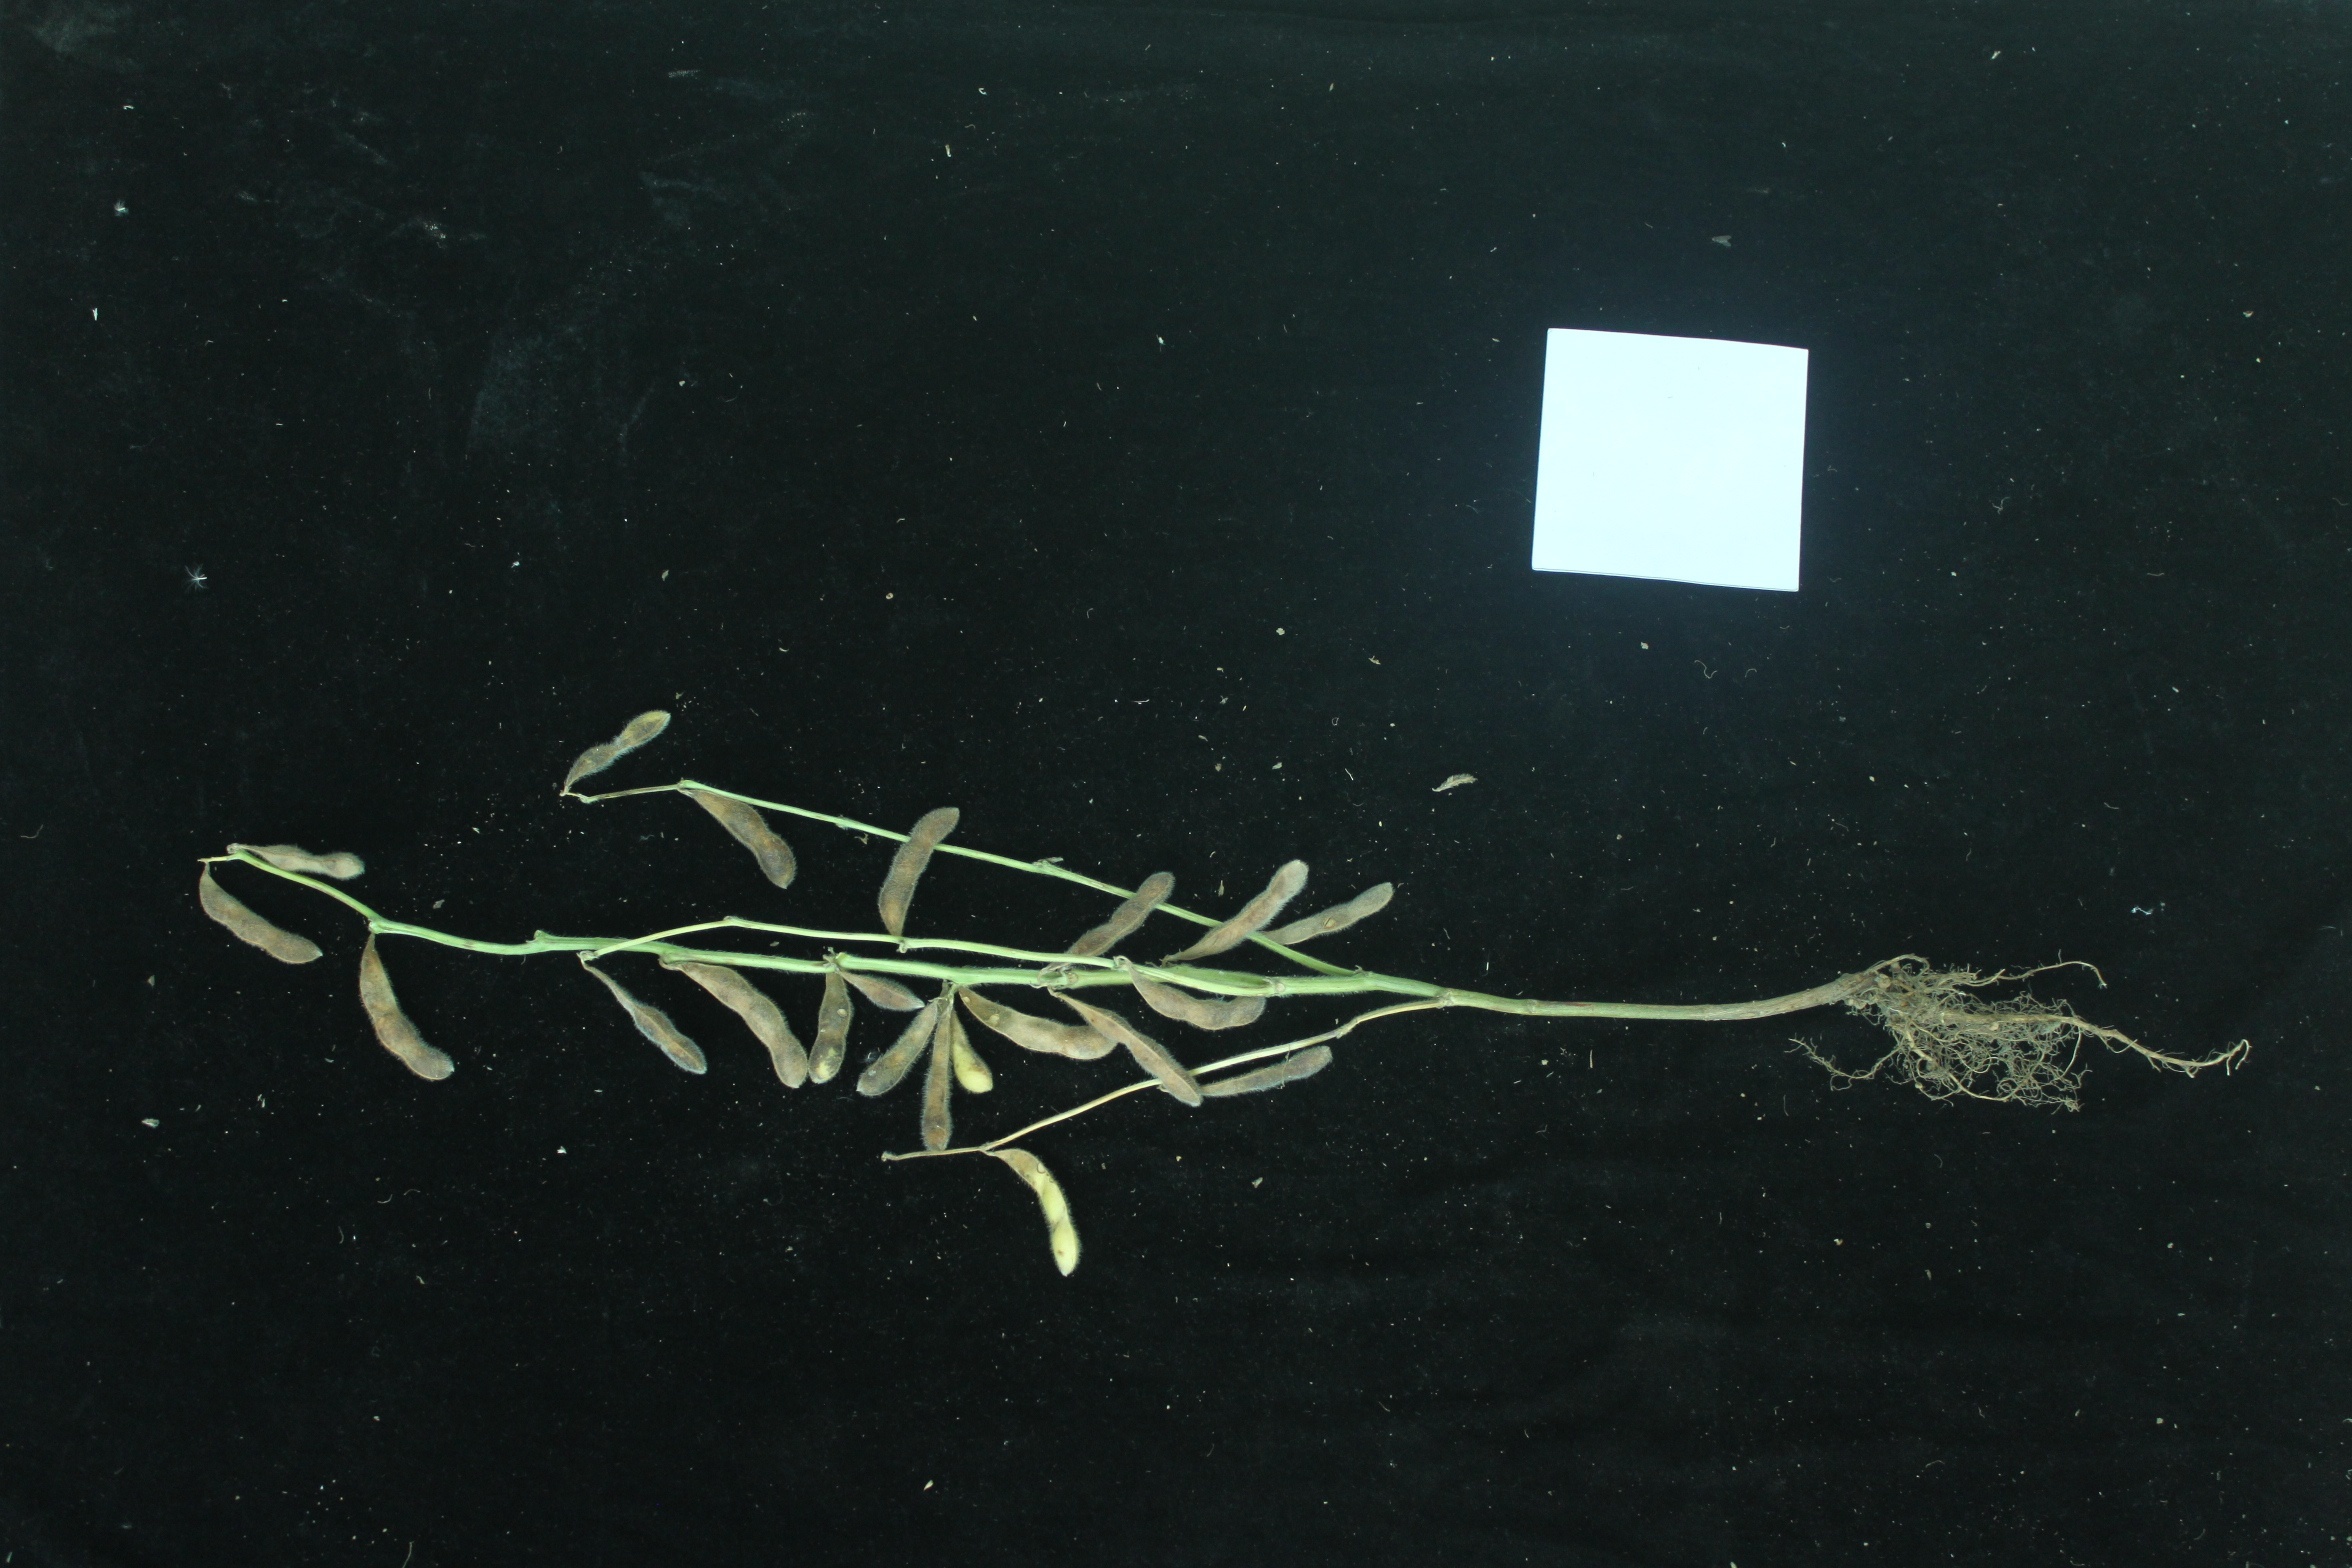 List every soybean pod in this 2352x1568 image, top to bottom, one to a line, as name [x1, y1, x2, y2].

soybean pod [566, 712, 670, 790]
soybean pod [678, 791, 794, 890]
soybean pod [879, 808, 958, 934]
soybean pod [238, 846, 364, 879]
soybean pod [1164, 861, 1307, 961]
soybean pod [199, 865, 322, 965]
soybean pod [1065, 874, 1174, 957]
soybean pod [1264, 884, 1393, 944]
soybean pod [361, 932, 453, 1079]
soybean pod [660, 963, 808, 1088]
soybean pod [1128, 963, 1264, 1030]
soybean pod [809, 968, 852, 1083]
soybean pod [839, 968, 922, 1012]
soybean pod [587, 969, 705, 1075]
soybean pod [922, 986, 952, 1153]
soybean pod [961, 988, 1113, 1061]
soybean pod [1059, 995, 1202, 1106]
soybean pod [856, 998, 938, 1096]
soybean pod [949, 1013, 990, 1093]
soybean pod [1196, 1047, 1331, 1097]
soybean pod [988, 1150, 1079, 1277]